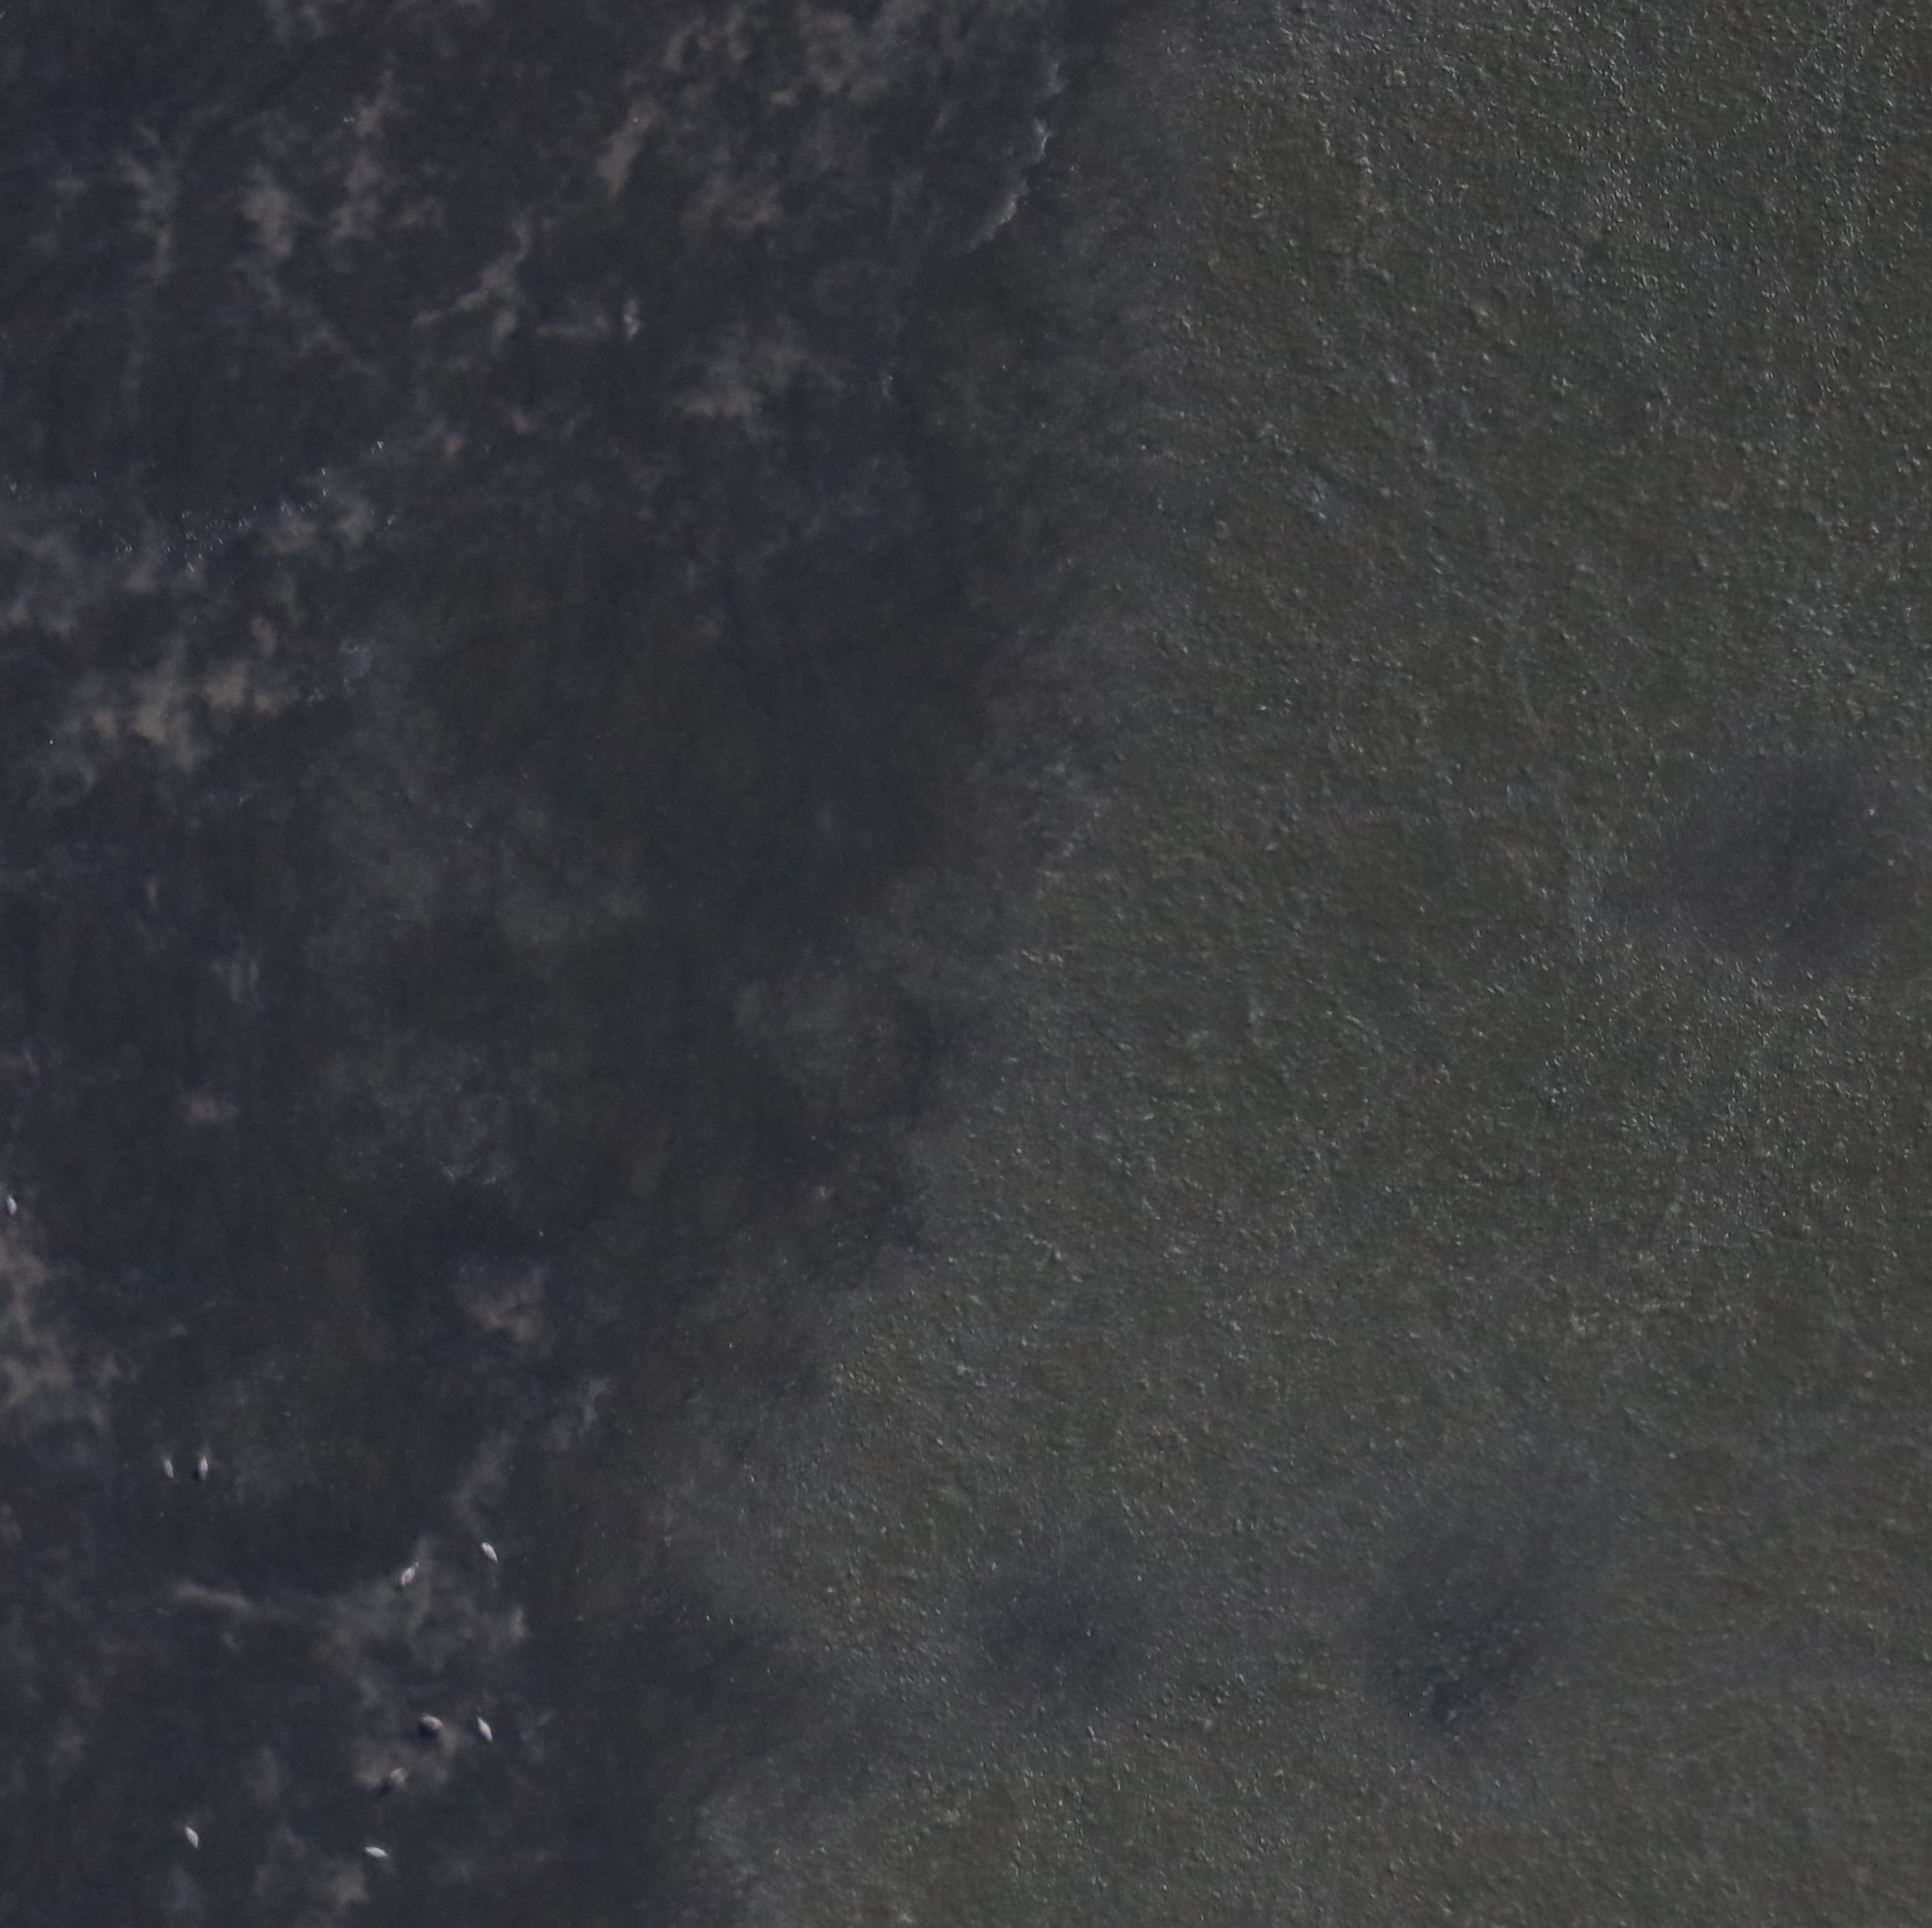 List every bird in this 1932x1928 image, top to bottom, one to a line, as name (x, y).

Canada goose (12, 1208)
Canada goose (167, 1469)
Canada goose (203, 1469)
Canada goose (489, 1552)
Canada goose (410, 1572)
Canada goose (432, 1722)
Canada goose (484, 1729)
Canada goose (395, 1775)
Canada goose (189, 1838)
Canada goose (373, 1848)